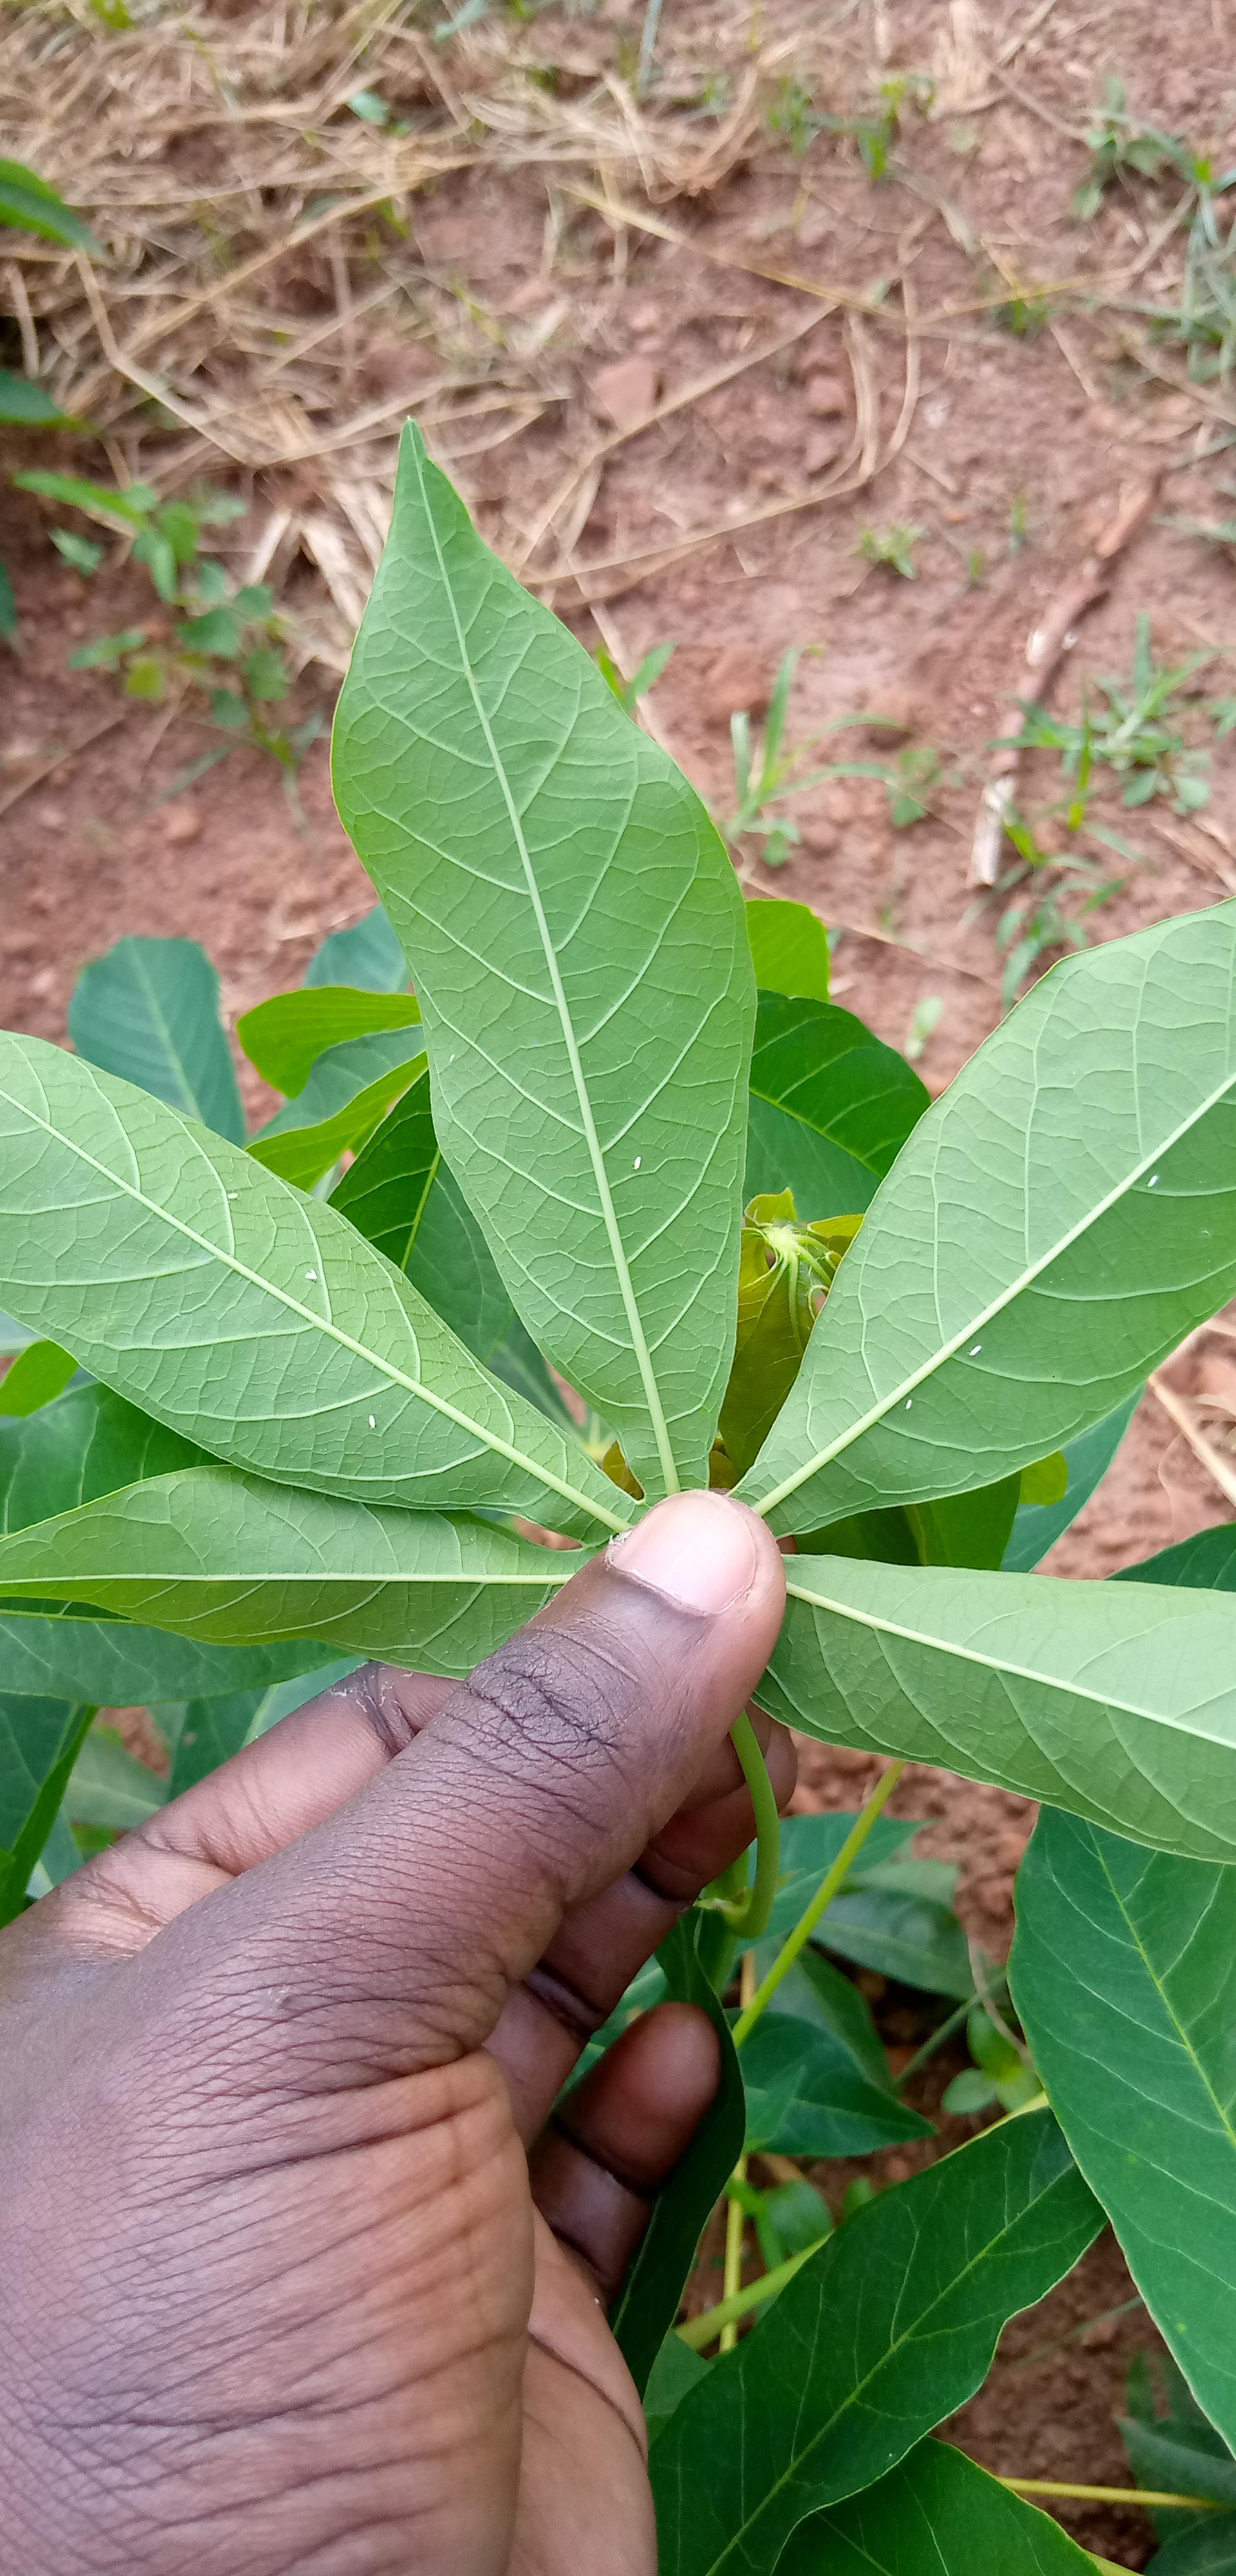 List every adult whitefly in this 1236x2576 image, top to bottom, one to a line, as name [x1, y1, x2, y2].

whitefly [633, 1152, 642, 1179]
whitefly [1145, 1173, 1160, 1191]
whitefly [227, 1189, 239, 1201]
whitefly [303, 1267, 319, 1282]
whitefly [966, 1342, 982, 1356]
whitefly [904, 1397, 915, 1410]
whitefly [366, 1414, 378, 1431]